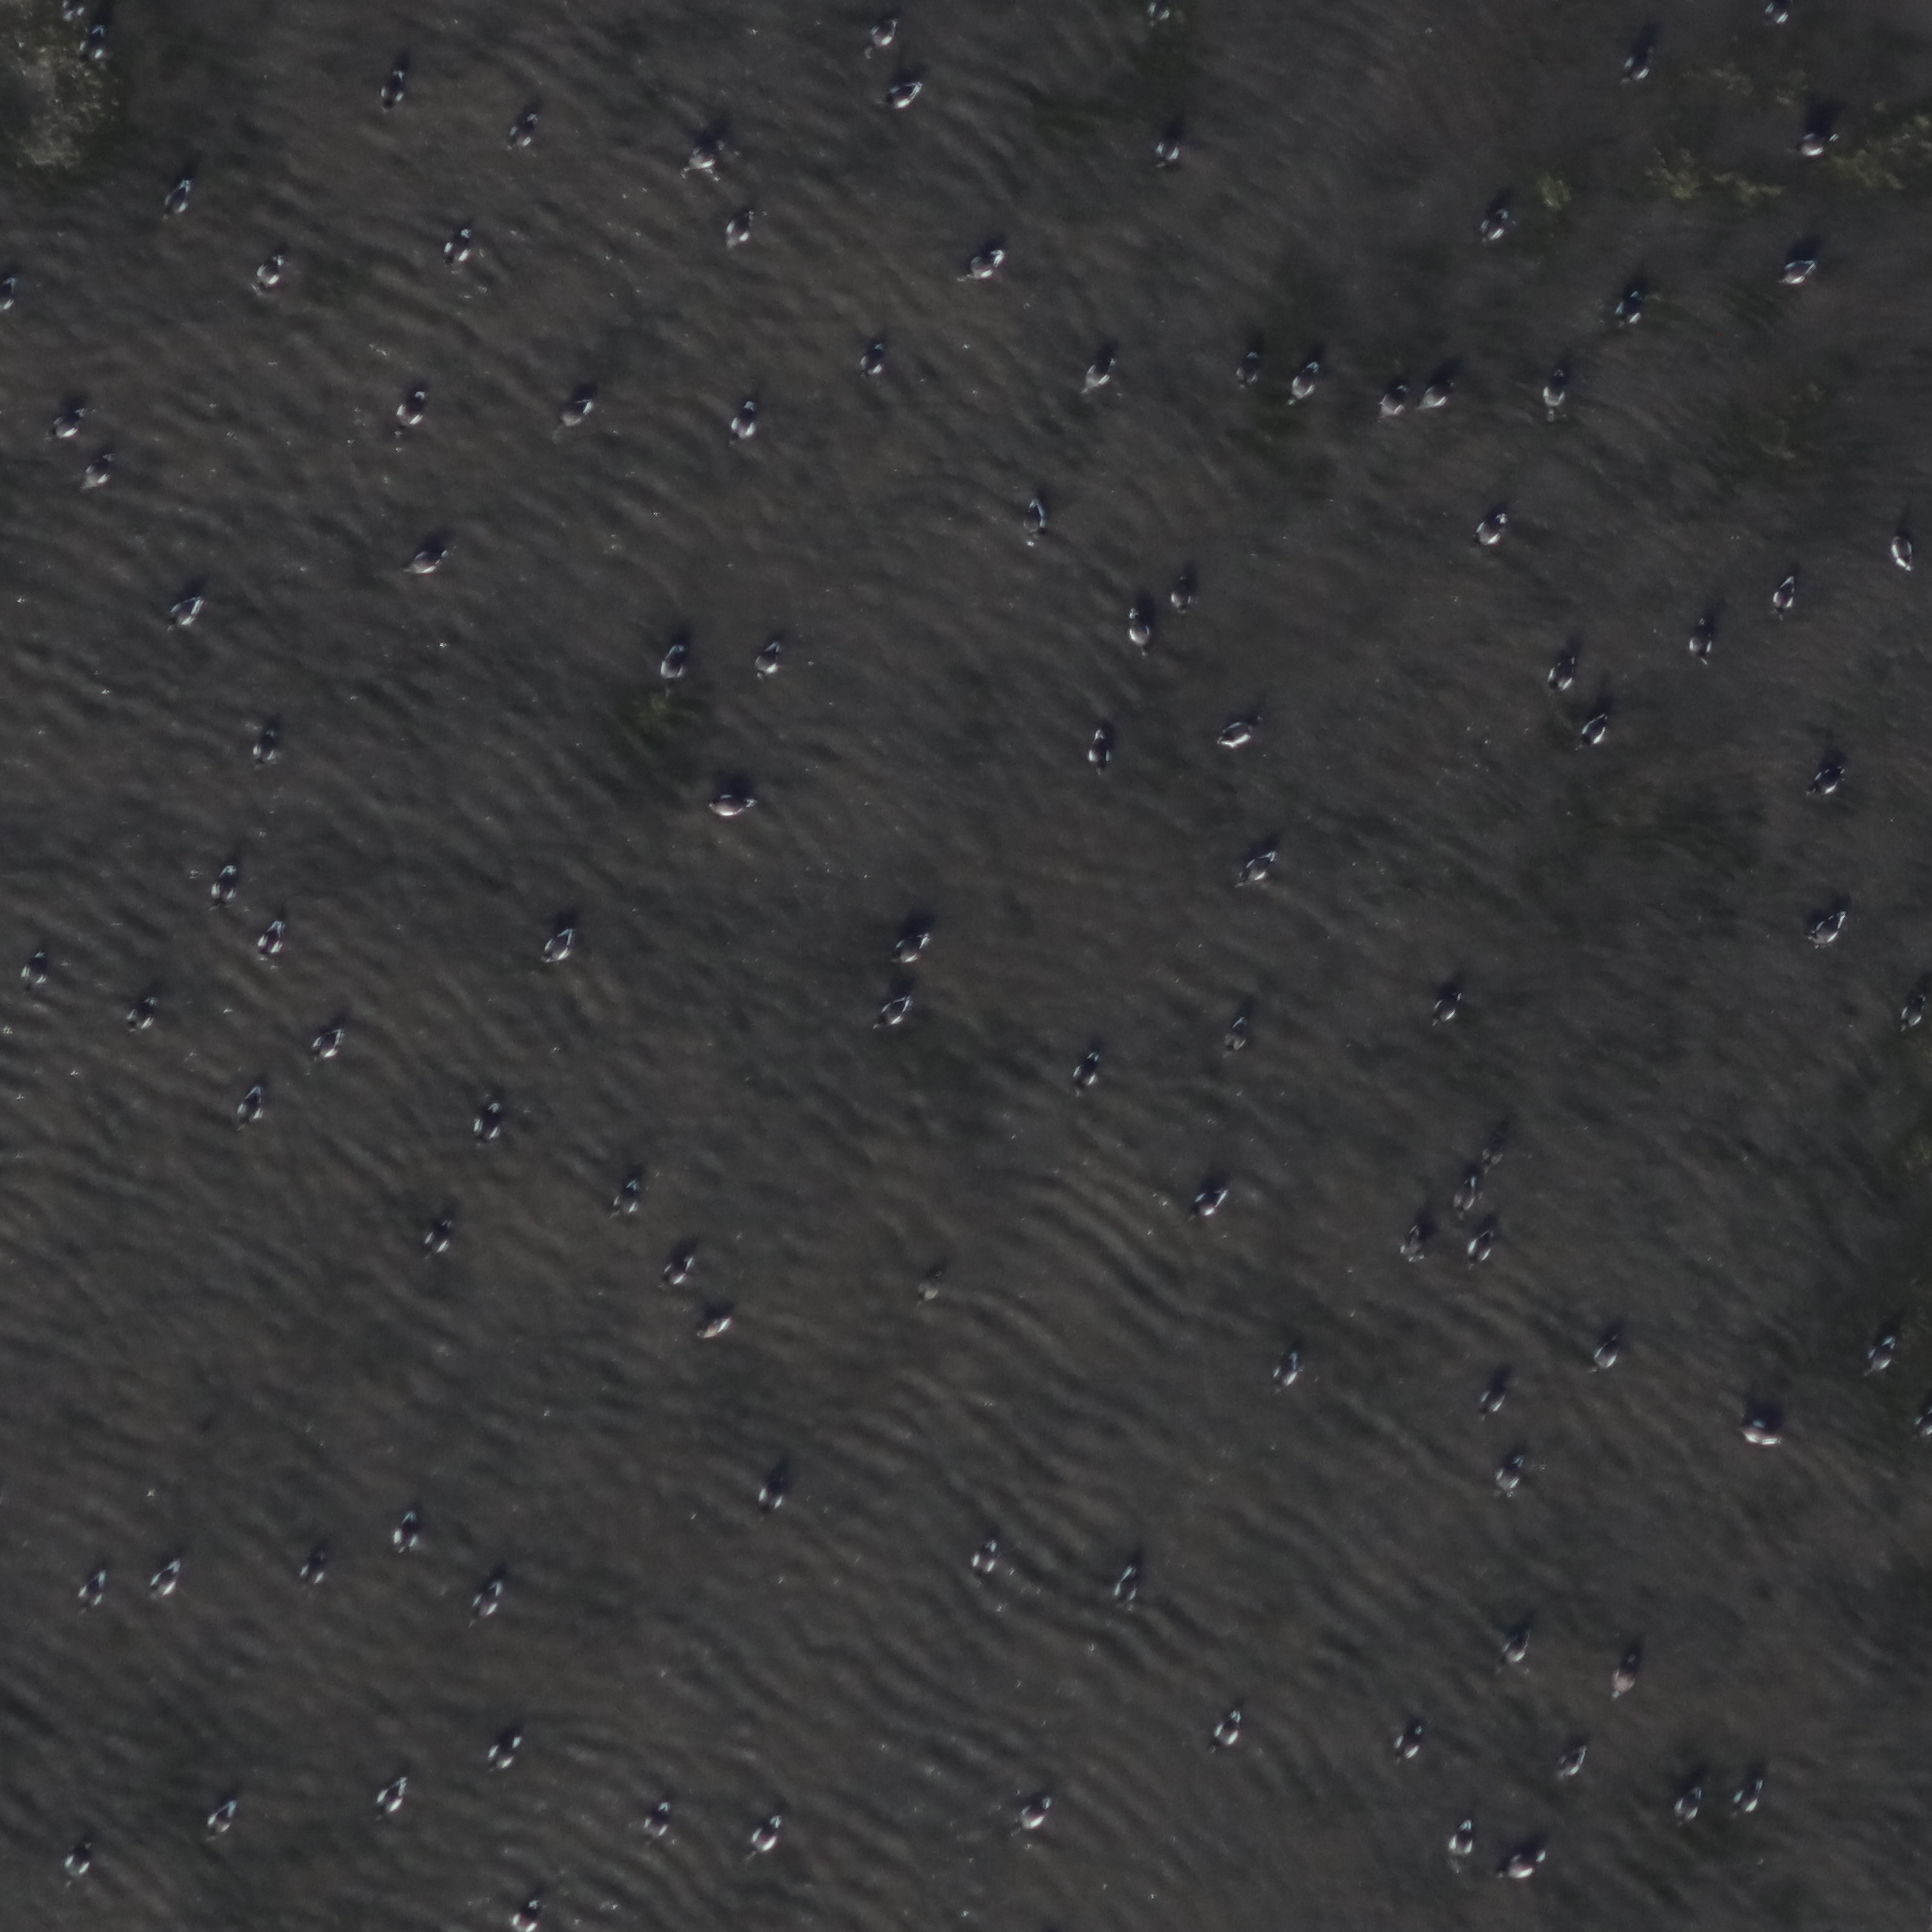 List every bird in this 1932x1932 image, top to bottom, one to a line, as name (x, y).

brant (1162, 10)
brant (1785, 14)
brant (881, 36)
brant (97, 46)
brant (1637, 68)
brant (391, 94)
brant (903, 96)
brant (522, 131)
brant (1813, 142)
brant (1167, 150)
brant (701, 160)
brant (177, 196)
brant (1496, 223)
brant (738, 233)
brant (461, 249)
brant (982, 264)
brant (1800, 270)
brant (269, 274)
brant (0, 296)
brant (1625, 316)
brant (869, 361)
brant (1248, 370)
brant (1096, 375)
brant (1305, 382)
brant (1439, 388)
brant (1556, 392)
brant (1386, 399)
brant (410, 409)
brant (574, 412)
brant (744, 421)
brant (64, 425)
brant (97, 468)
brant (1032, 521)
brant (1488, 530)
brant (1903, 549)
brant (421, 560)
brant (1181, 596)
brant (1783, 596)
brant (182, 611)
brant (1141, 631)
brant (1701, 642)
brant (766, 659)
brant (672, 663)
brant (1560, 679)
brant (1596, 729)
brant (1235, 731)
brant (260, 745)
brant (1101, 749)
brant (1829, 781)
brant (729, 804)
brant (1258, 867)
brant (226, 886)
brant (1828, 928)
brant (268, 942)
brant (557, 944)
brant (910, 948)
brant (37, 975)
brant (1447, 1008)
brant (891, 1011)
brant (1911, 1018)
brant (142, 1026)
brant (1238, 1036)
brant (326, 1045)
brant (1086, 1075)
brant (249, 1107)
brant (488, 1121)
brant (1490, 1151)
brant (628, 1200)
brant (1208, 1202)
brant (1457, 1208)
brant (443, 1243)
brant (1482, 1249)
brant (1408, 1253)
brant (679, 1272)
brant (932, 1294)
brant (716, 1333)
brant (1879, 1355)
brant (1606, 1357)
brant (1286, 1370)
brant (1495, 1398)
brant (1927, 1420)
brant (1761, 1430)
brant (1511, 1478)
brant (769, 1498)
brant (407, 1535)
brant (989, 1562)
brant (308, 1569)
brant (164, 1582)
brant (1125, 1589)
brant (93, 1591)
brant (489, 1598)
brant (1512, 1648)
brant (1624, 1678)
brant (1229, 1731)
brant (1410, 1746)
brant (503, 1755)
brant (1568, 1764)
brant (391, 1800)
brant (1749, 1801)
brant (1690, 1806)
brant (1031, 1815)
brant (656, 1821)
brant (220, 1822)
brant (765, 1837)
brant (1460, 1845)
brant (79, 1865)
brant (1524, 1865)
brant (526, 1920)